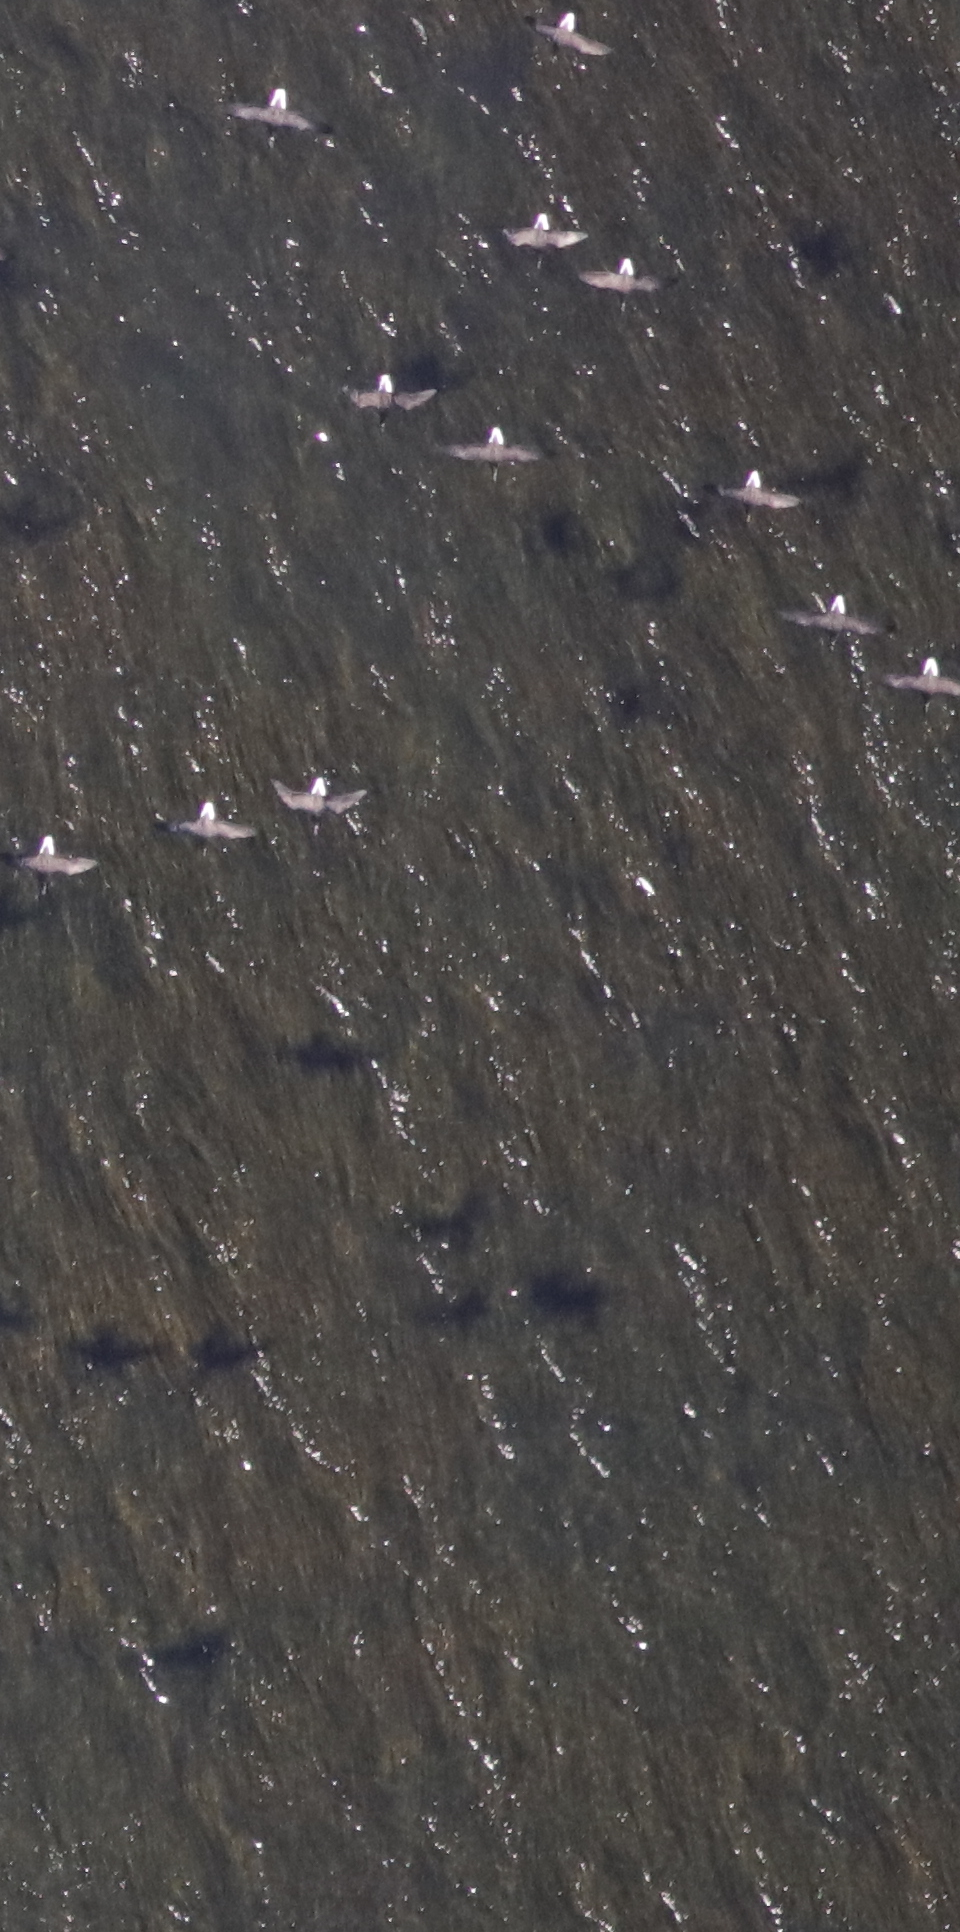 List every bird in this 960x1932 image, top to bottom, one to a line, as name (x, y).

brant (573, 36)
brant (279, 112)
brant (541, 229)
brant (615, 293)
brant (391, 391)
brant (501, 459)
brant (758, 491)
brant (846, 616)
brant (924, 688)
brant (321, 800)
brant (203, 826)
brant (54, 870)